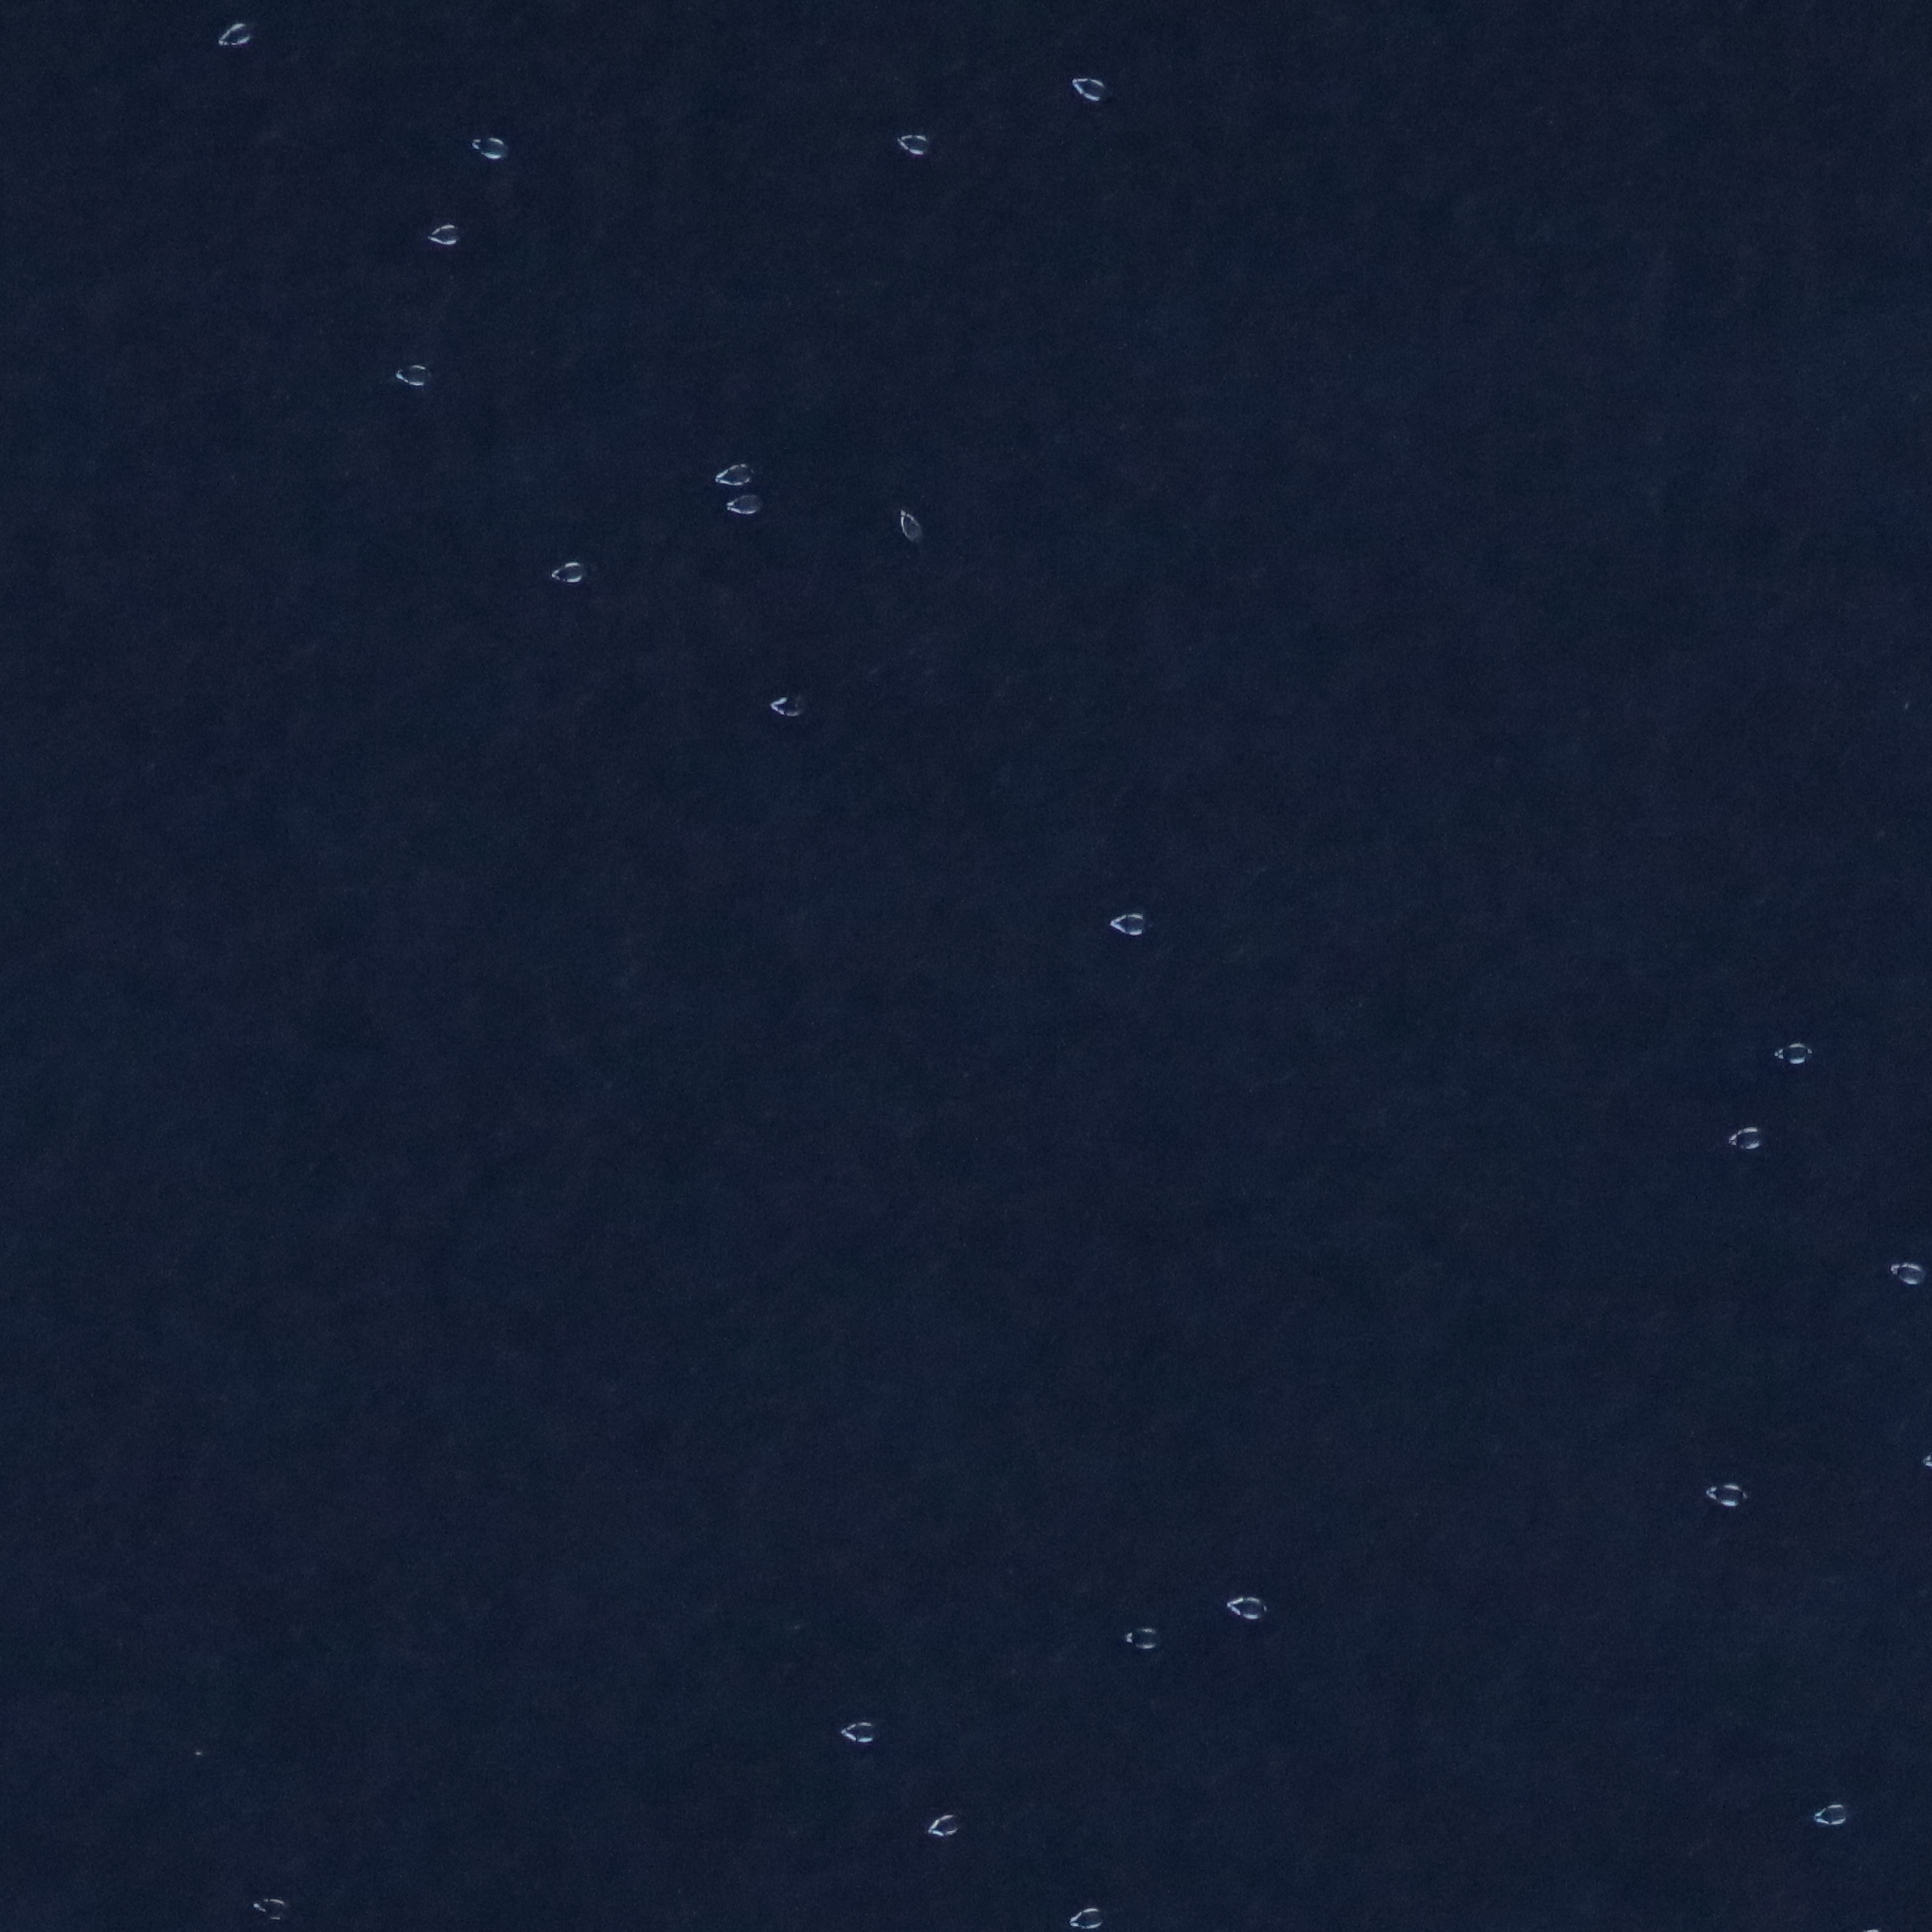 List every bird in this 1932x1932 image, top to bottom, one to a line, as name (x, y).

brant (236, 36)
brant (1092, 90)
brant (916, 143)
brant (492, 147)
brant (446, 234)
brant (416, 376)
brant (739, 475)
brant (743, 500)
brant (910, 527)
brant (571, 573)
brant (788, 706)
brant (1133, 924)
brant (1792, 1052)
brant (1747, 1137)
brant (1909, 1274)
brant (1728, 1495)
brant (1250, 1608)
brant (1145, 1640)
brant (861, 1732)
brant (1833, 1815)
brant (946, 1826)
brant (272, 1908)
brant (1089, 1919)